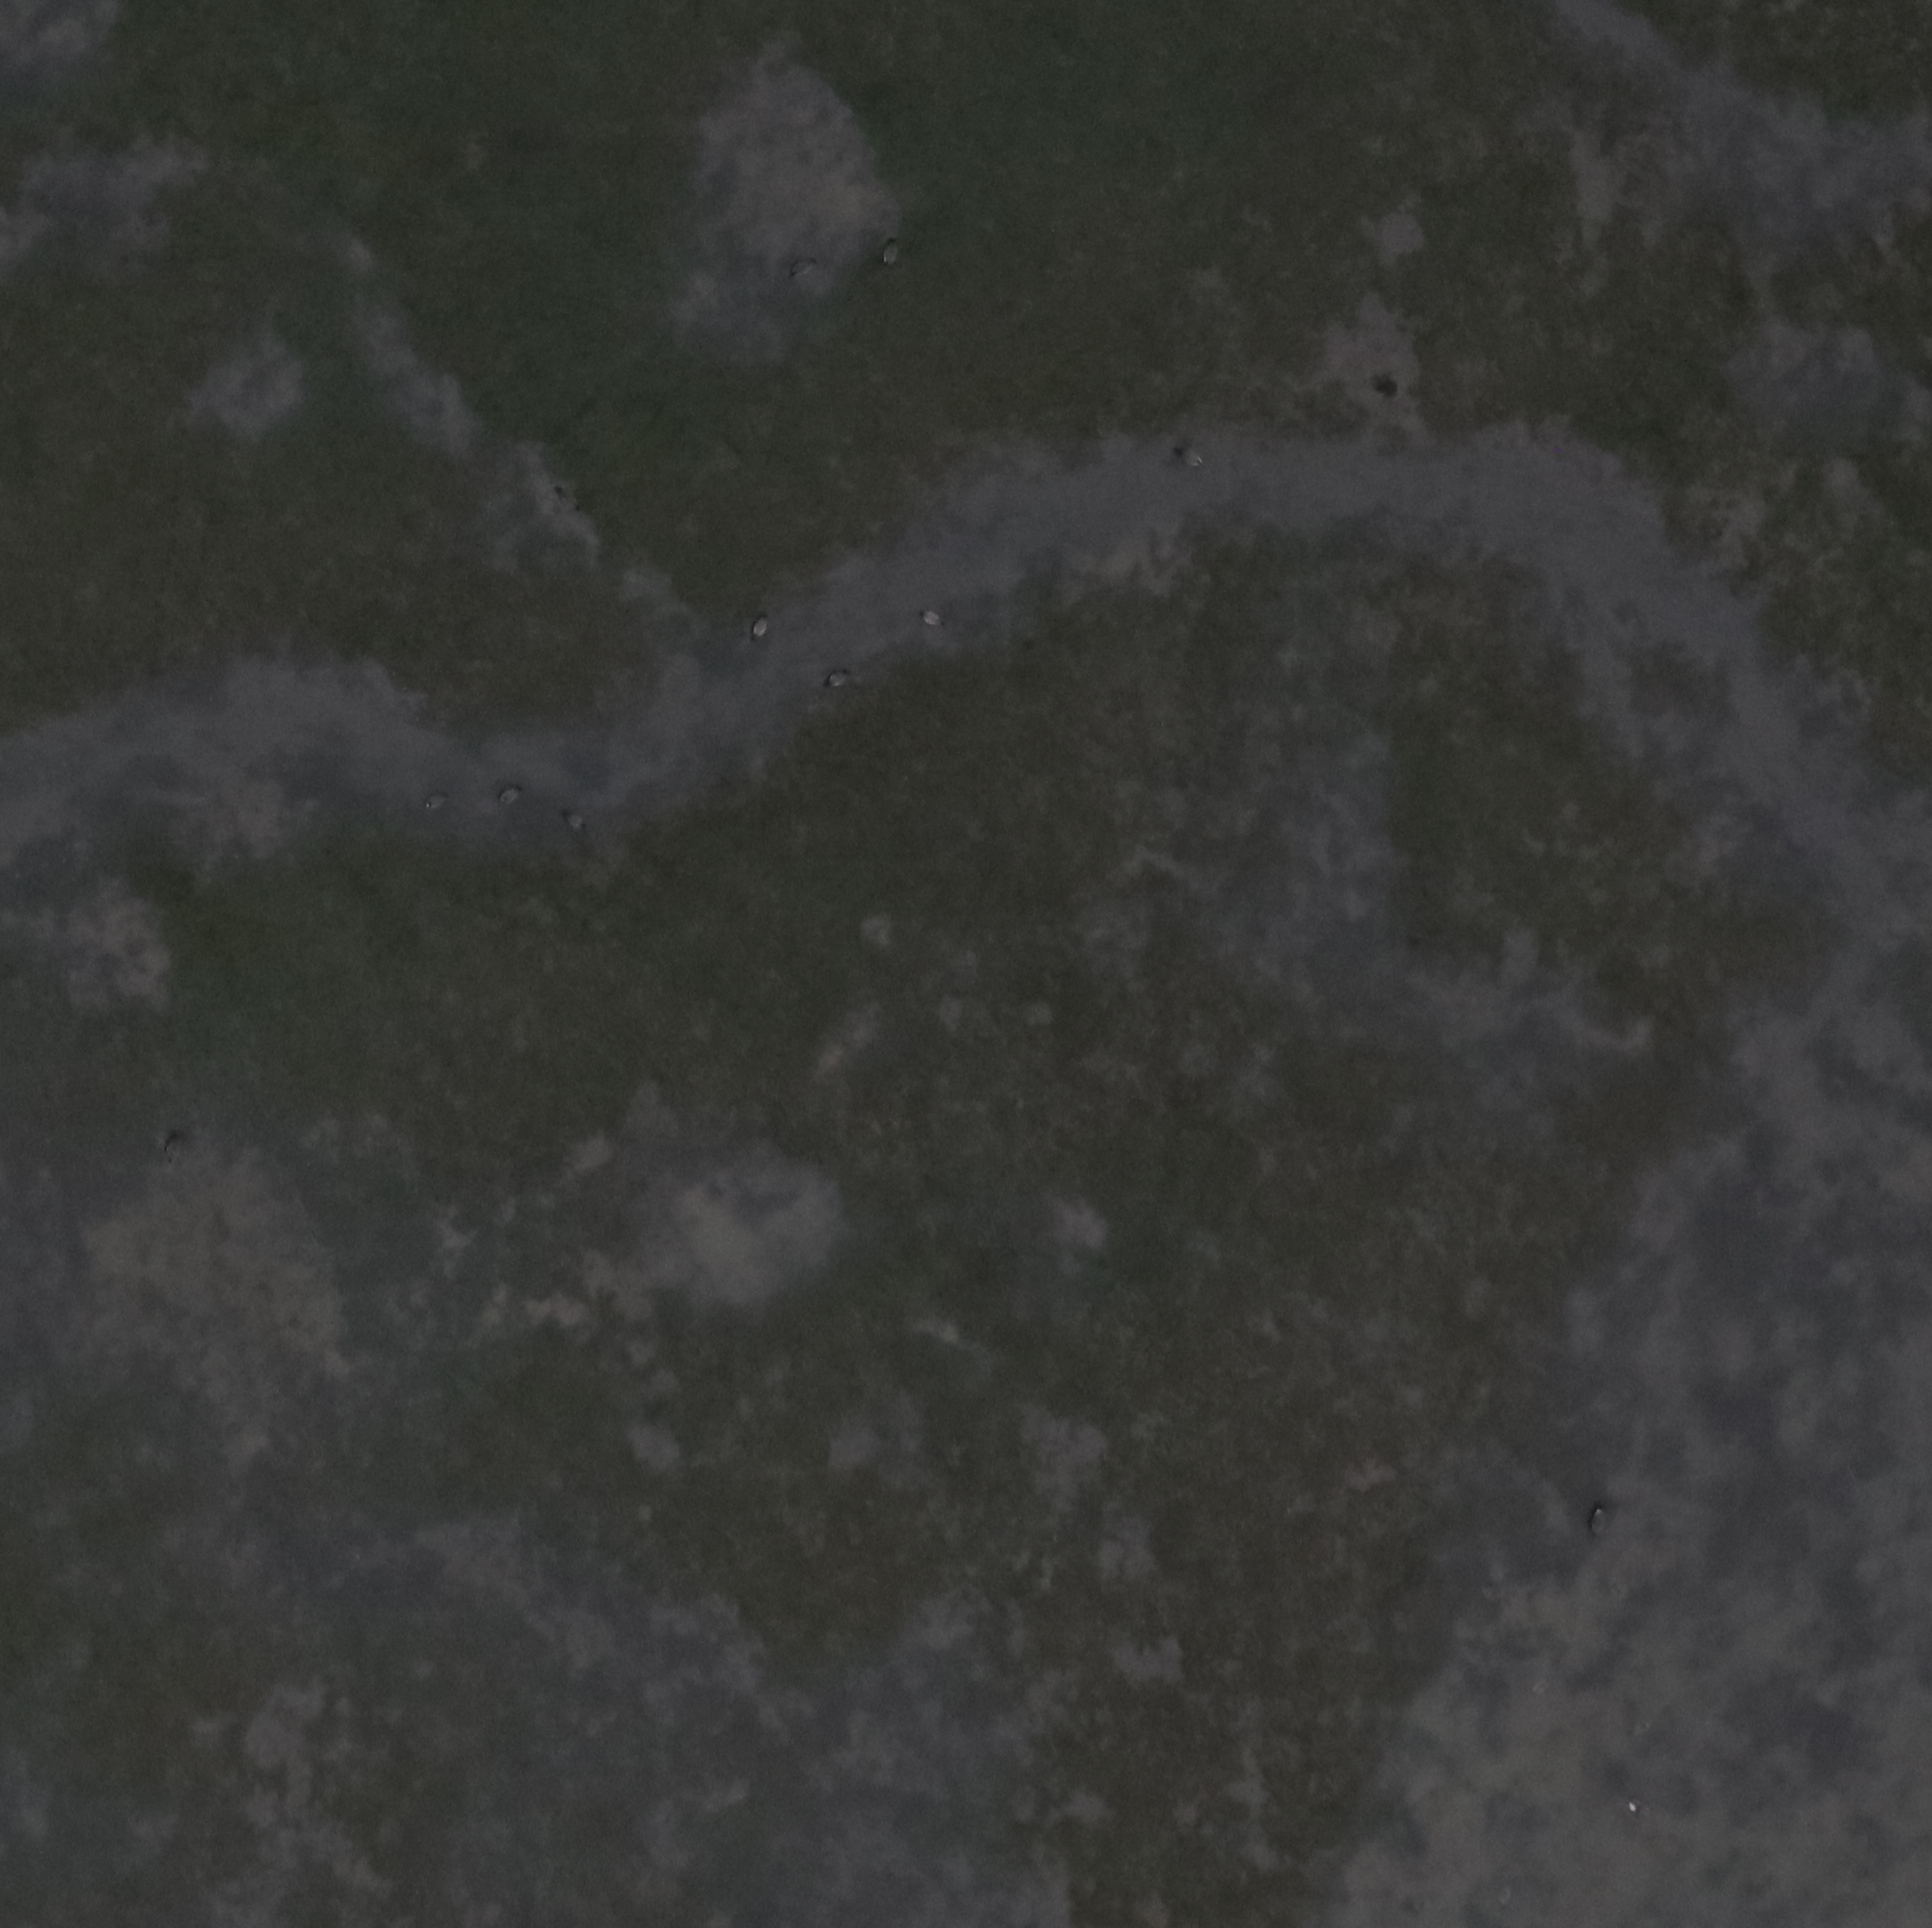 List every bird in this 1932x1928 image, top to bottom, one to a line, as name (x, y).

Canada goose (888, 251)
Canada goose (799, 268)
Canada goose (1191, 457)
Canada goose (568, 500)
Canada goose (933, 617)
Canada goose (758, 630)
Canada goose (838, 677)
Canada goose (506, 793)
Canada goose (436, 801)
Canada goose (578, 821)
Canada goose (174, 1148)
Canada goose (1599, 1523)